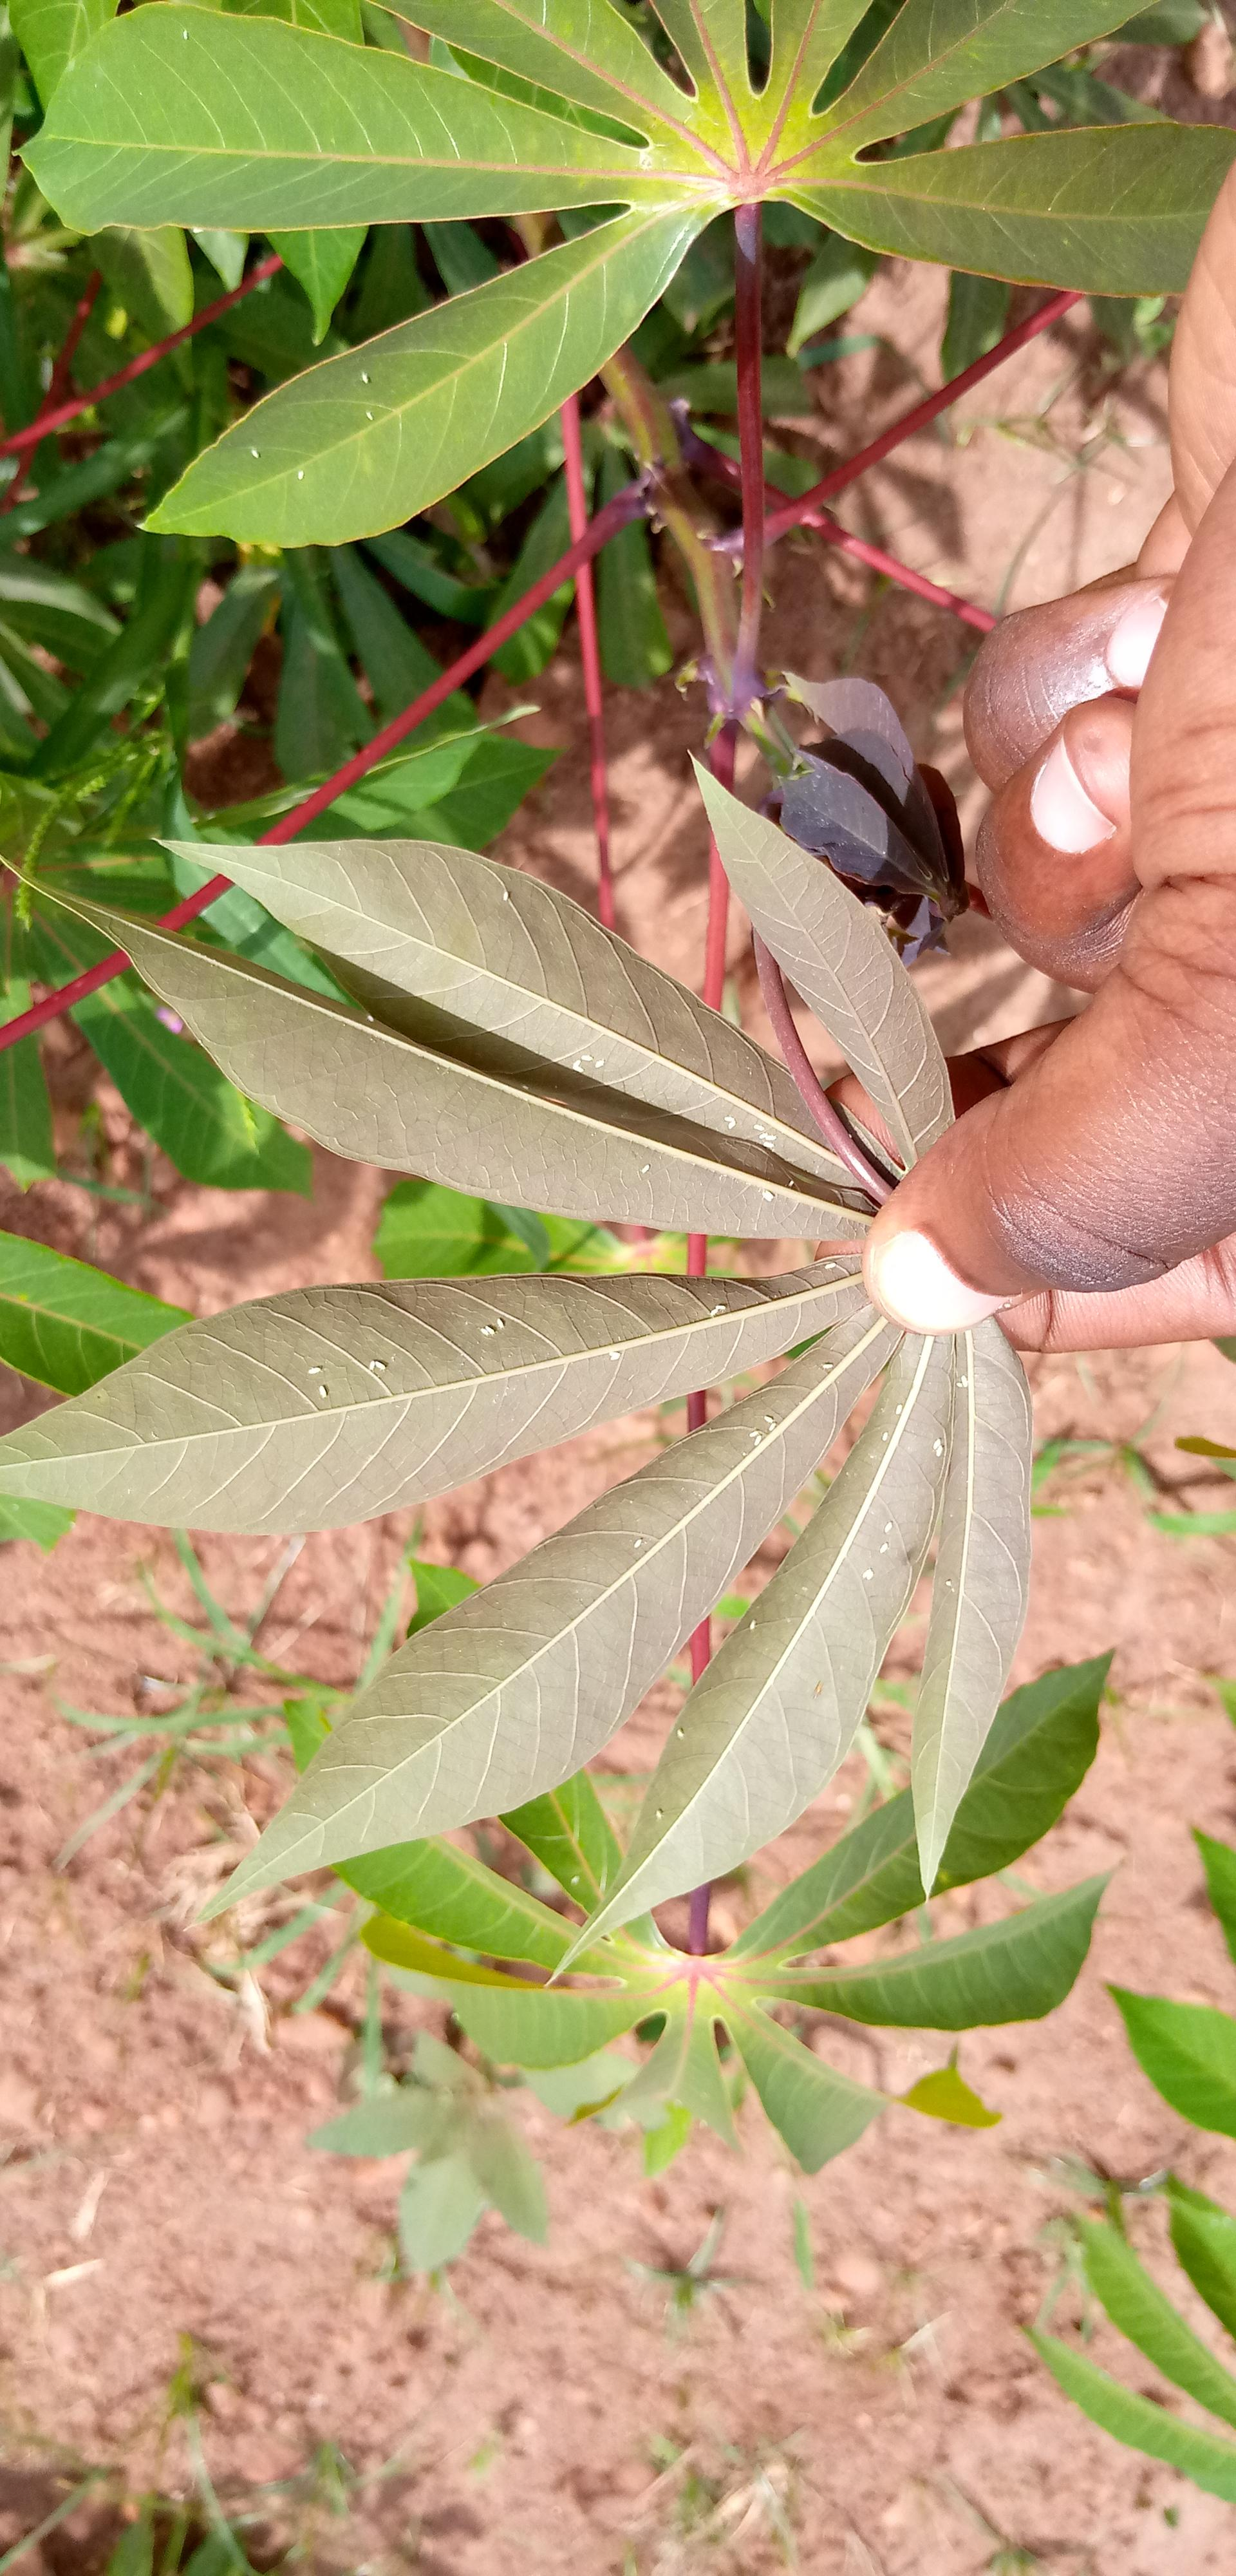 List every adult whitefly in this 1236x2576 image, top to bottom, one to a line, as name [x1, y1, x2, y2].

whitefly [178, 26, 194, 45]
whitefly [357, 368, 373, 386]
whitefly [361, 408, 377, 424]
whitefly [247, 444, 263, 463]
whitefly [295, 468, 308, 486]
whitefly [500, 889, 511, 904]
whitefly [365, 1013, 377, 1025]
whitefly [579, 1054, 594, 1062]
whitefly [573, 1057, 581, 1067]
whitefly [594, 1057, 606, 1069]
whitefly [571, 1066, 586, 1074]
whitefly [722, 1115, 736, 1122]
whitefly [727, 1120, 736, 1131]
whitefly [752, 1123, 767, 1132]
whitefly [758, 1132, 768, 1141]
whitefly [765, 1134, 778, 1142]
whitefly [763, 1141, 777, 1149]
whitefly [640, 1163, 653, 1176]
whitefly [787, 1179, 796, 1189]
whitefly [765, 1190, 774, 1200]
whitefly [762, 1191, 772, 1203]
whitefly [823, 1261, 838, 1271]
whitefly [715, 1303, 727, 1311]
whitefly [707, 1308, 720, 1317]
whitefly [496, 1316, 508, 1330]
whitefly [485, 1325, 497, 1336]
whitefly [479, 1327, 489, 1337]
whitefly [608, 1350, 623, 1356]
whitefly [610, 1356, 621, 1361]
whitefly [367, 1358, 375, 1372]
whitefly [375, 1359, 389, 1374]
whitefly [821, 1361, 835, 1370]
whitefly [306, 1366, 324, 1376]
whitefly [960, 1373, 969, 1389]
whitefly [955, 1381, 963, 1388]
whitefly [317, 1383, 329, 1400]
whitefly [894, 1401, 904, 1417]
whitefly [763, 1414, 775, 1424]
whitefly [769, 1422, 776, 1432]
whitefly [747, 1430, 761, 1437]
whitefly [880, 1430, 890, 1444]
whitefly [753, 1434, 763, 1448]
whitefly [932, 1437, 941, 1451]
whitefly [935, 1445, 944, 1458]
whitefly [883, 1520, 894, 1535]
whitefly [632, 1536, 644, 1549]
whitefly [879, 1541, 890, 1555]
whitefly [861, 1568, 873, 1580]
whitefly [866, 1571, 875, 1582]
whitefly [942, 1578, 953, 1587]
whitefly [747, 1616, 760, 1633]
whitefly [675, 1727, 686, 1739]
whitefly [652, 1807, 664, 1821]